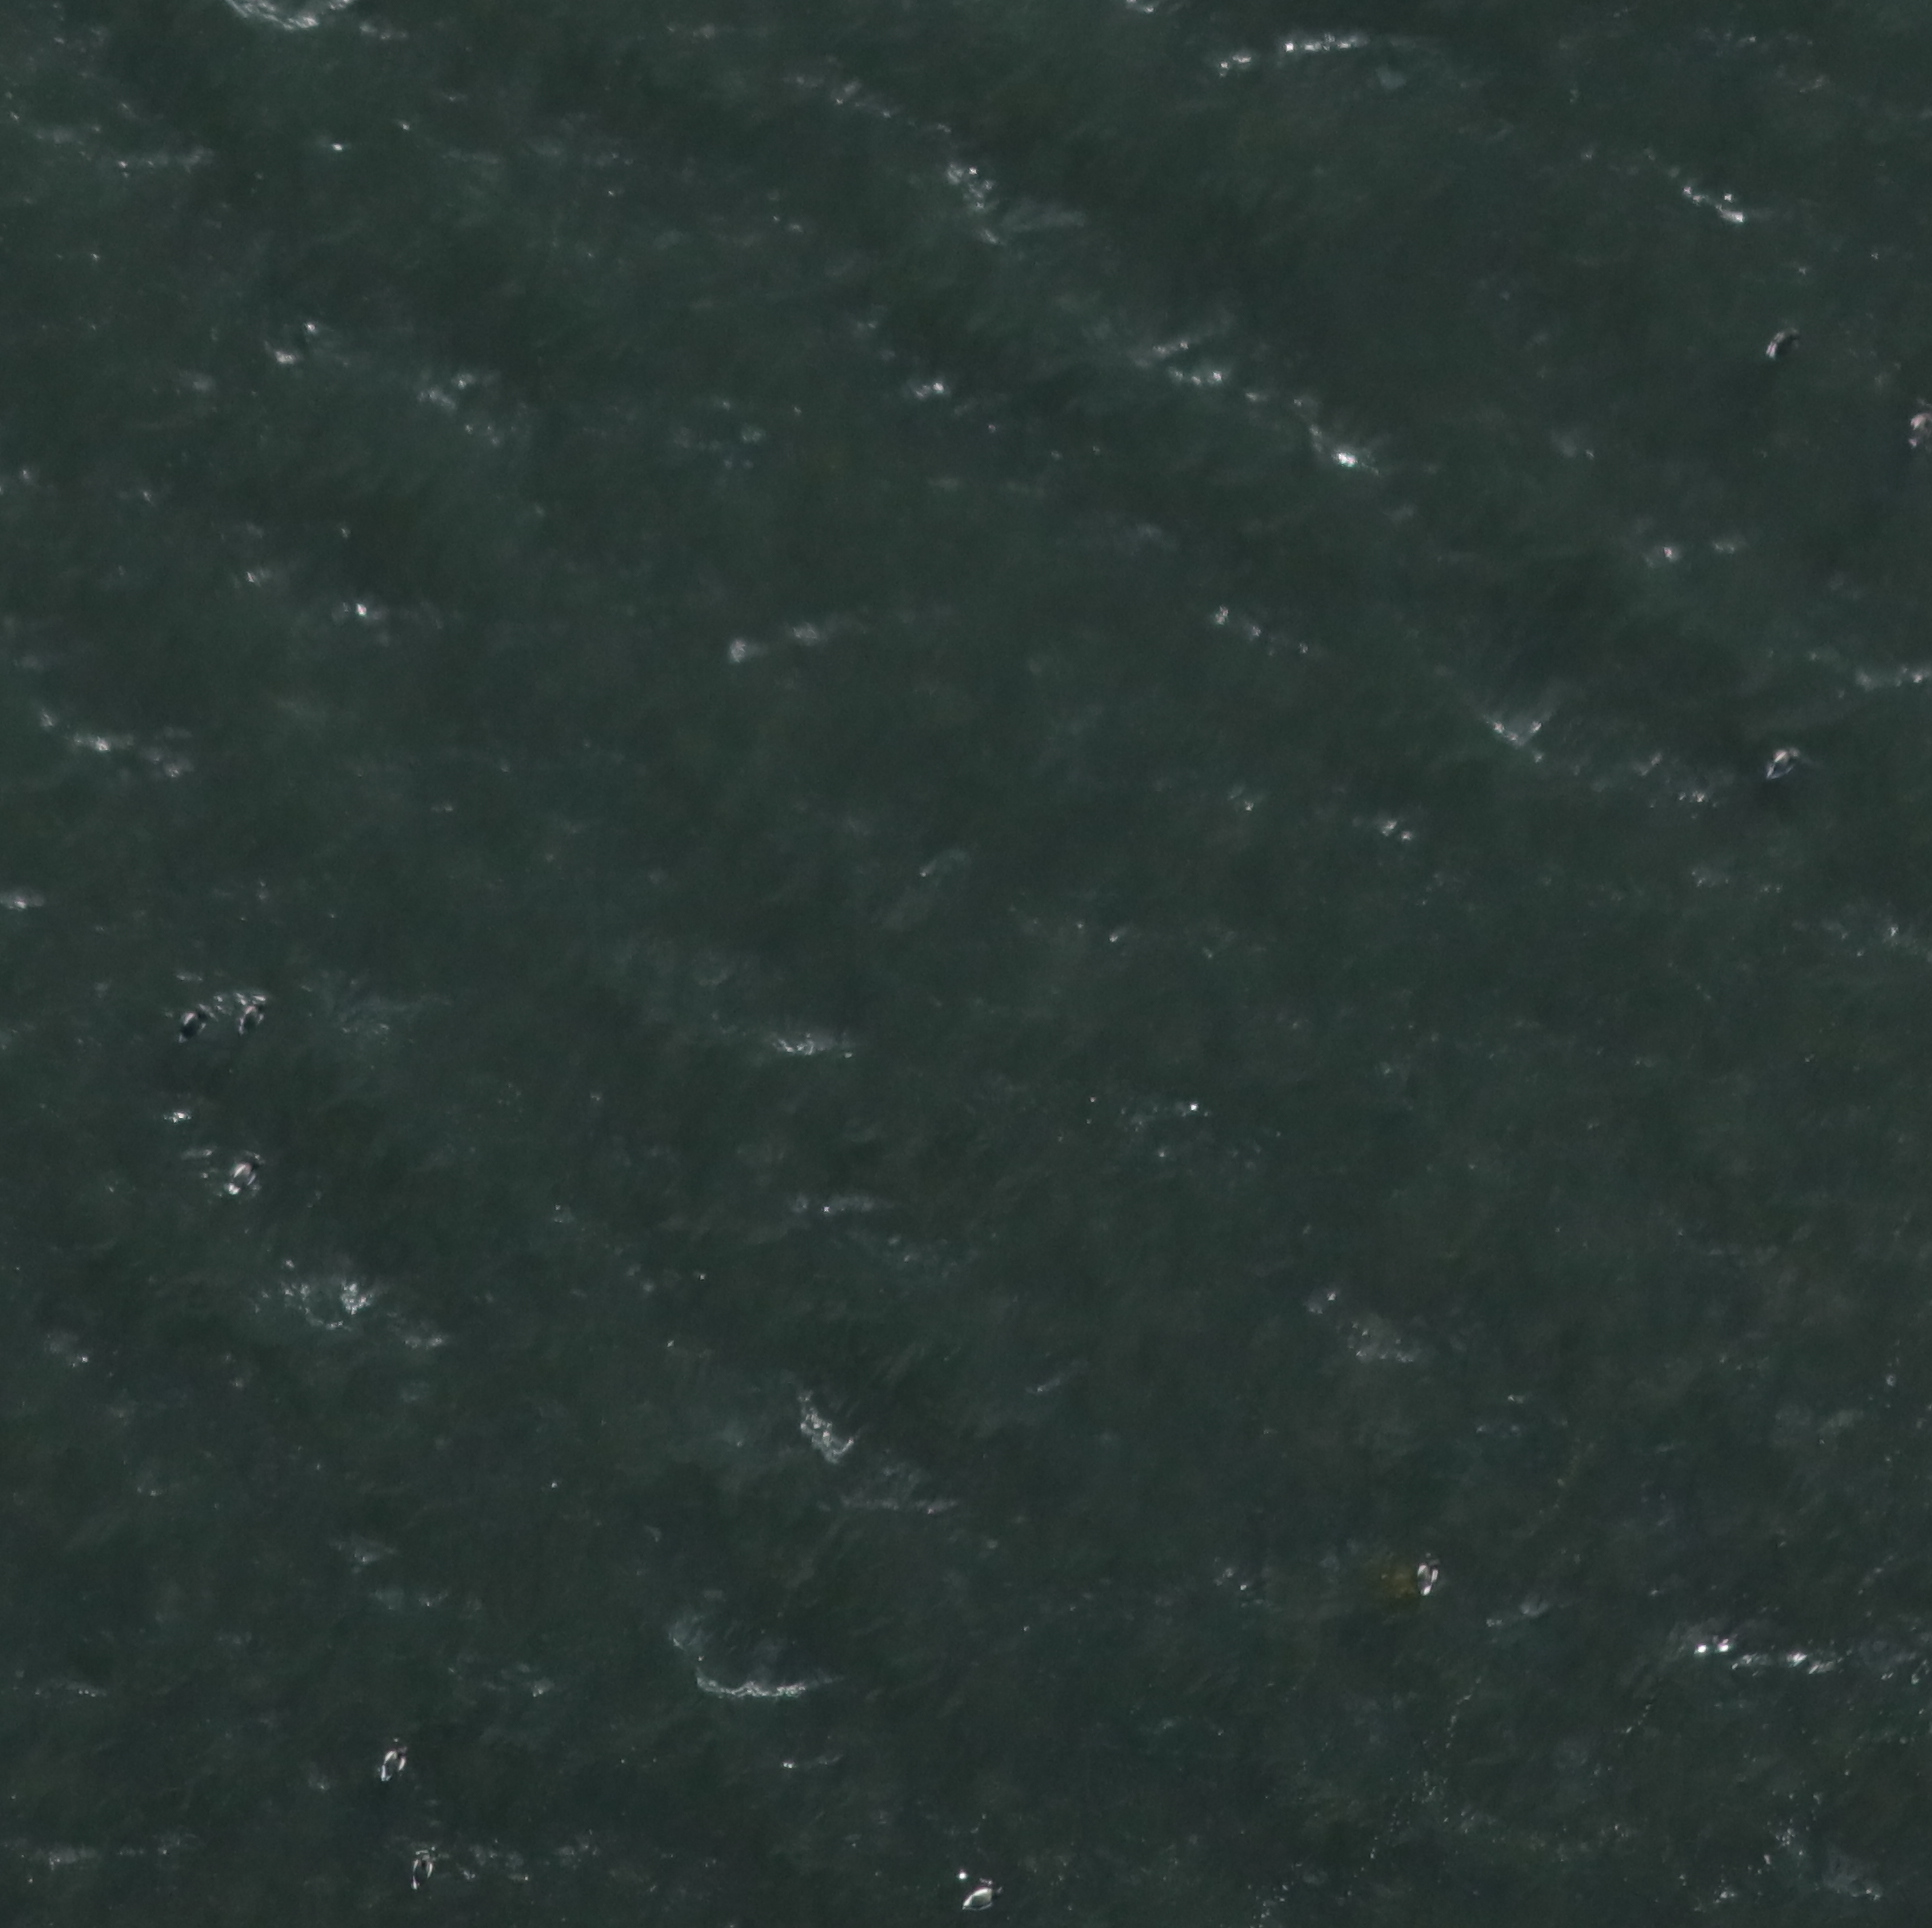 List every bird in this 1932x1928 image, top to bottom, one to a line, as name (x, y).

brant (1785, 345)
brant (1921, 428)
brant (1782, 764)
brant (249, 1020)
brant (195, 1025)
brant (244, 1175)
brant (1425, 1577)
brant (394, 1764)
brant (422, 1871)
brant (982, 1900)